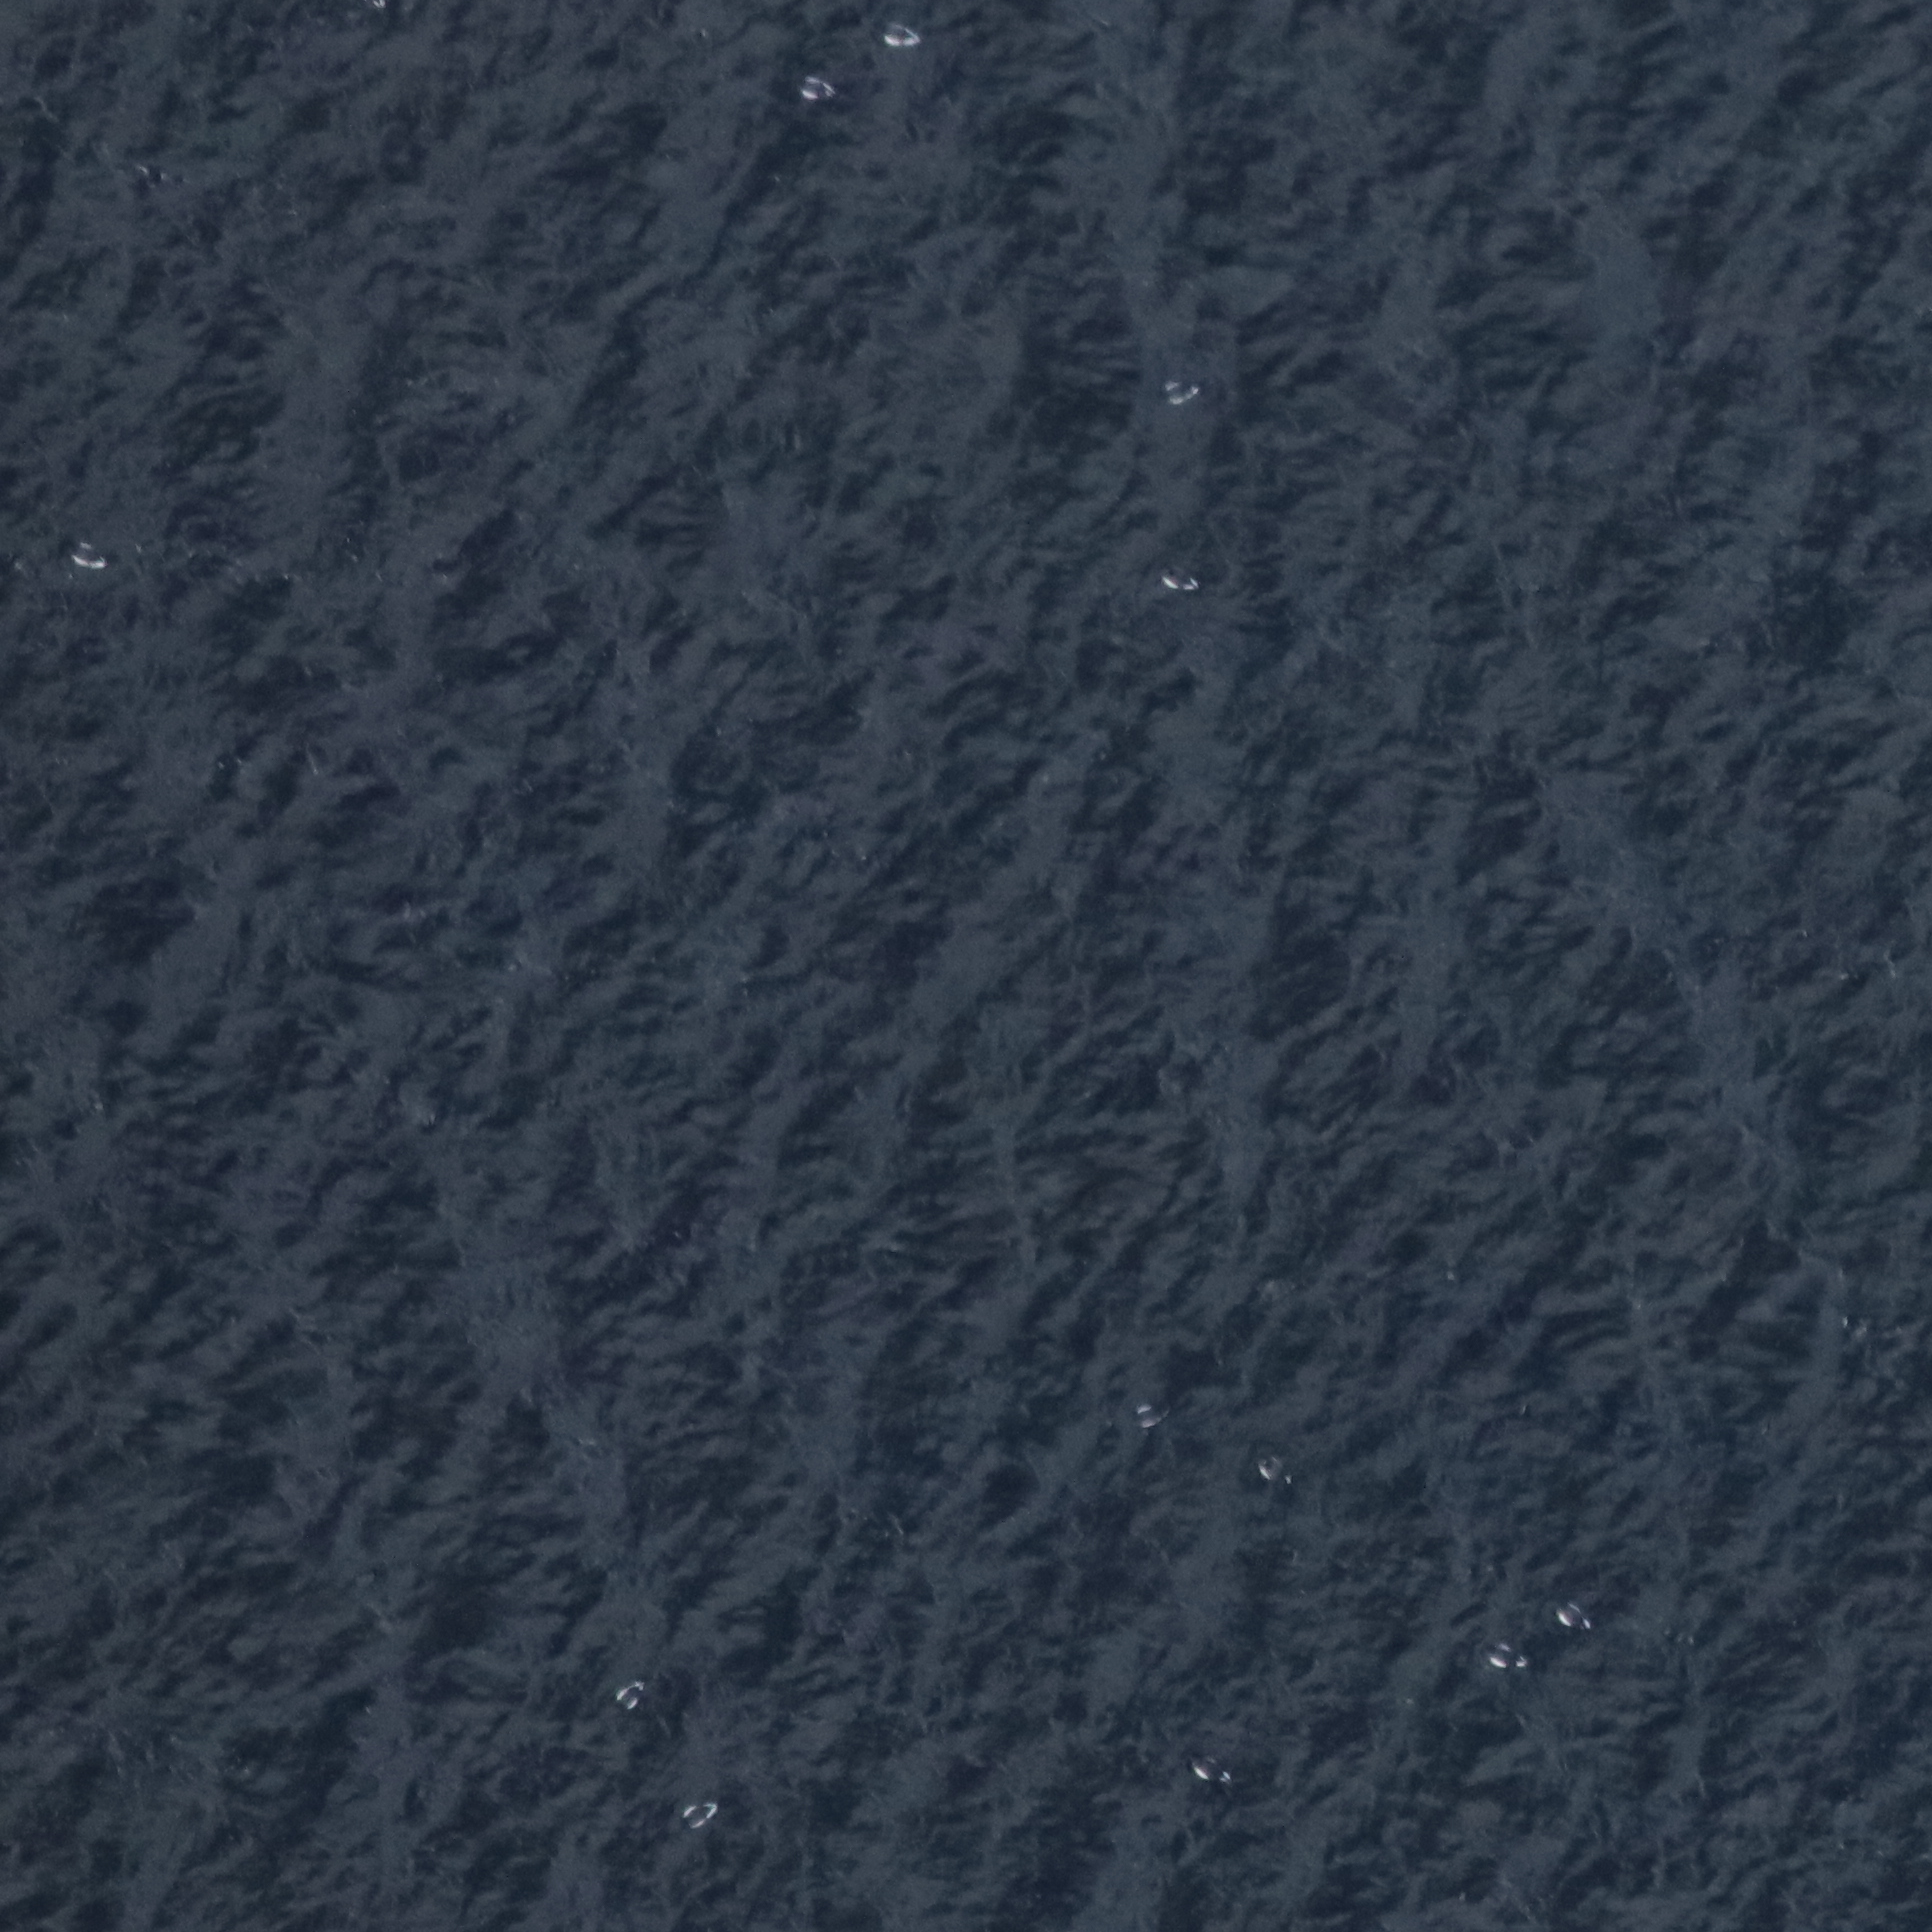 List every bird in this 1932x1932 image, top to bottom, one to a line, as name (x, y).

brant (898, 33)
brant (816, 88)
brant (1180, 392)
brant (87, 556)
brant (1175, 577)
brant (1146, 1416)
brant (1269, 1471)
brant (1572, 1616)
brant (1504, 1655)
brant (633, 1695)
brant (1208, 1770)
brant (699, 1813)